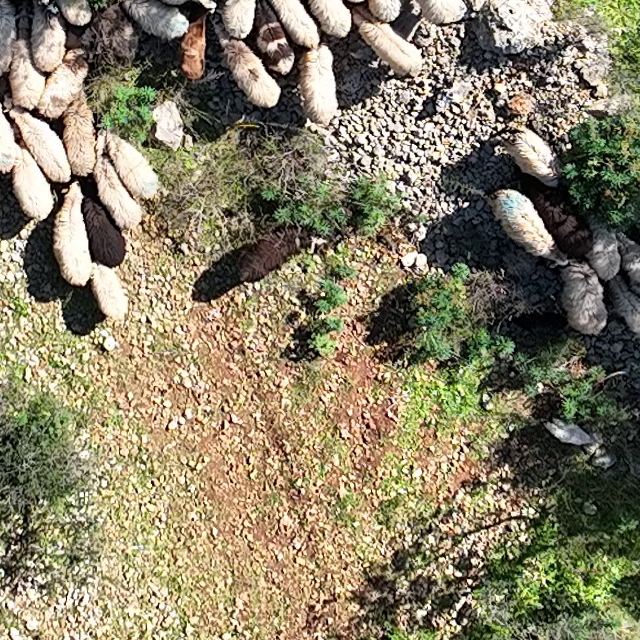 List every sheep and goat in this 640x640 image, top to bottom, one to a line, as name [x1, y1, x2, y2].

sheep [0, 0, 15, 77]
sheep [0, 0, 60, 16]
sheep [12, 0, 47, 113]
sheep [13, 0, 92, 26]
sheep [33, 0, 67, 73]
sheep [92, 0, 135, 59]
sheep [101, 0, 190, 5]
sheep [118, 0, 187, 40]
sheep [223, 0, 256, 38]
sheep [251, 0, 320, 50]
sheep [299, 0, 355, 38]
sheep [312, 0, 370, 5]
sheep [350, 0, 401, 22]
sheep [382, 0, 468, 23]
sheep [179, 1, 218, 81]
sheep [350, 6, 420, 76]
sheep [208, 15, 282, 109]
sheep [299, 44, 336, 127]
sheep [35, 48, 90, 118]
sheep [64, 89, 96, 176]
sheep [0, 92, 19, 173]
sheep [4, 106, 72, 182]
sheep [501, 126, 561, 187]
sheep [95, 129, 143, 232]
sheep [108, 132, 157, 200]
sheep [11, 148, 53, 219]
sheep [521, 174, 592, 260]
sheep [53, 181, 92, 287]
sheep [491, 187, 569, 267]
sheep [82, 195, 130, 266]
sheep [589, 228, 621, 281]
sheep [238, 231, 327, 284]
sheep [617, 232, 639, 322]
sheep [560, 260, 605, 335]
sheep [90, 261, 129, 320]
sheep [609, 275, 639, 354]
sheep [545, 415, 602, 447]